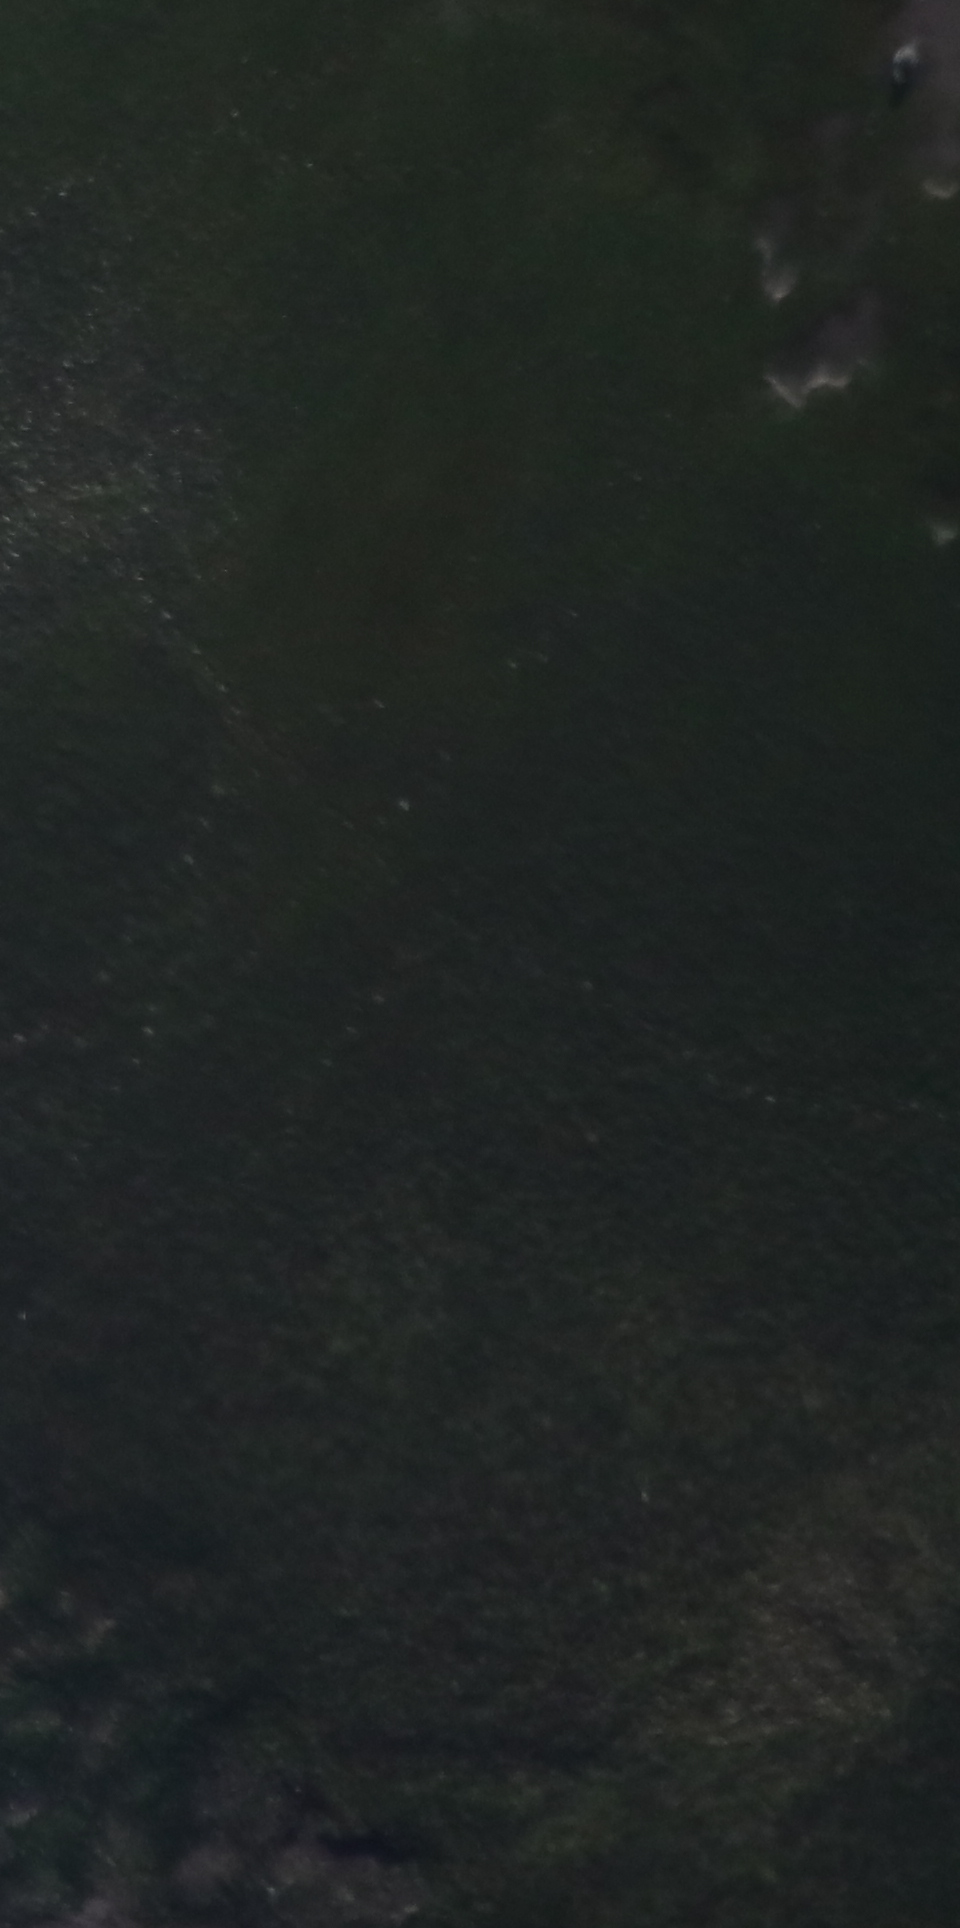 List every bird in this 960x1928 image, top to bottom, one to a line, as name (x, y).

brant (904, 60)